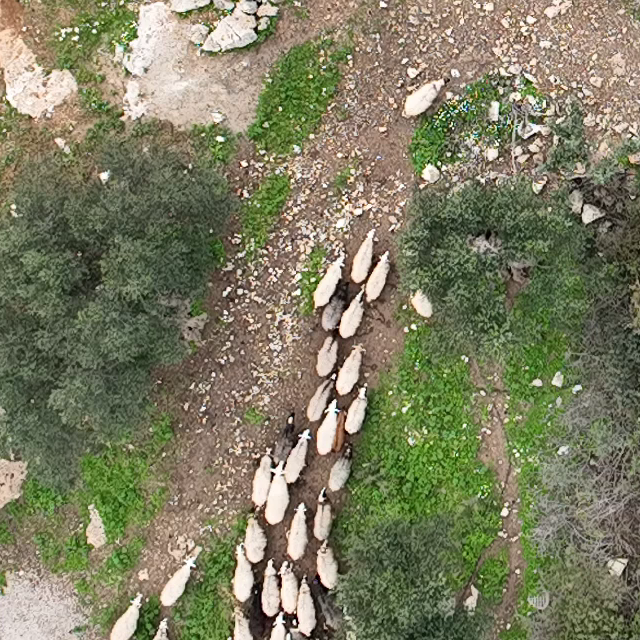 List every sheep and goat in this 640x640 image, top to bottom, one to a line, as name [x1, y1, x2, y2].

sheep [402, 80, 451, 119]
sheep [348, 230, 375, 283]
sheep [366, 251, 390, 302]
sheep [310, 255, 345, 308]
sheep [321, 281, 348, 330]
sheep [337, 289, 367, 338]
sheep [410, 289, 432, 318]
sheep [314, 329, 338, 377]
sheep [335, 342, 364, 395]
sheep [305, 372, 336, 421]
sheep [343, 384, 367, 435]
sheep [314, 399, 337, 456]
goat [332, 407, 348, 453]
sheep [272, 414, 295, 468]
sheep [284, 430, 309, 484]
sheep [328, 444, 352, 492]
sheep [251, 447, 272, 506]
sheep [265, 461, 288, 524]
sheep [313, 488, 334, 540]
sheep [285, 501, 308, 560]
sheep [244, 515, 268, 562]
sheep [315, 538, 338, 590]
sheep [233, 545, 255, 603]
sheep [158, 556, 196, 606]
sheep [261, 559, 281, 617]
sheep [279, 562, 299, 614]
sheep [297, 575, 315, 633]
sheep [316, 590, 343, 629]
sheep [111, 593, 142, 635]
sheep [233, 607, 251, 635]
sheep [271, 612, 287, 635]
sheep [156, 618, 167, 635]
sheep [290, 618, 304, 636]